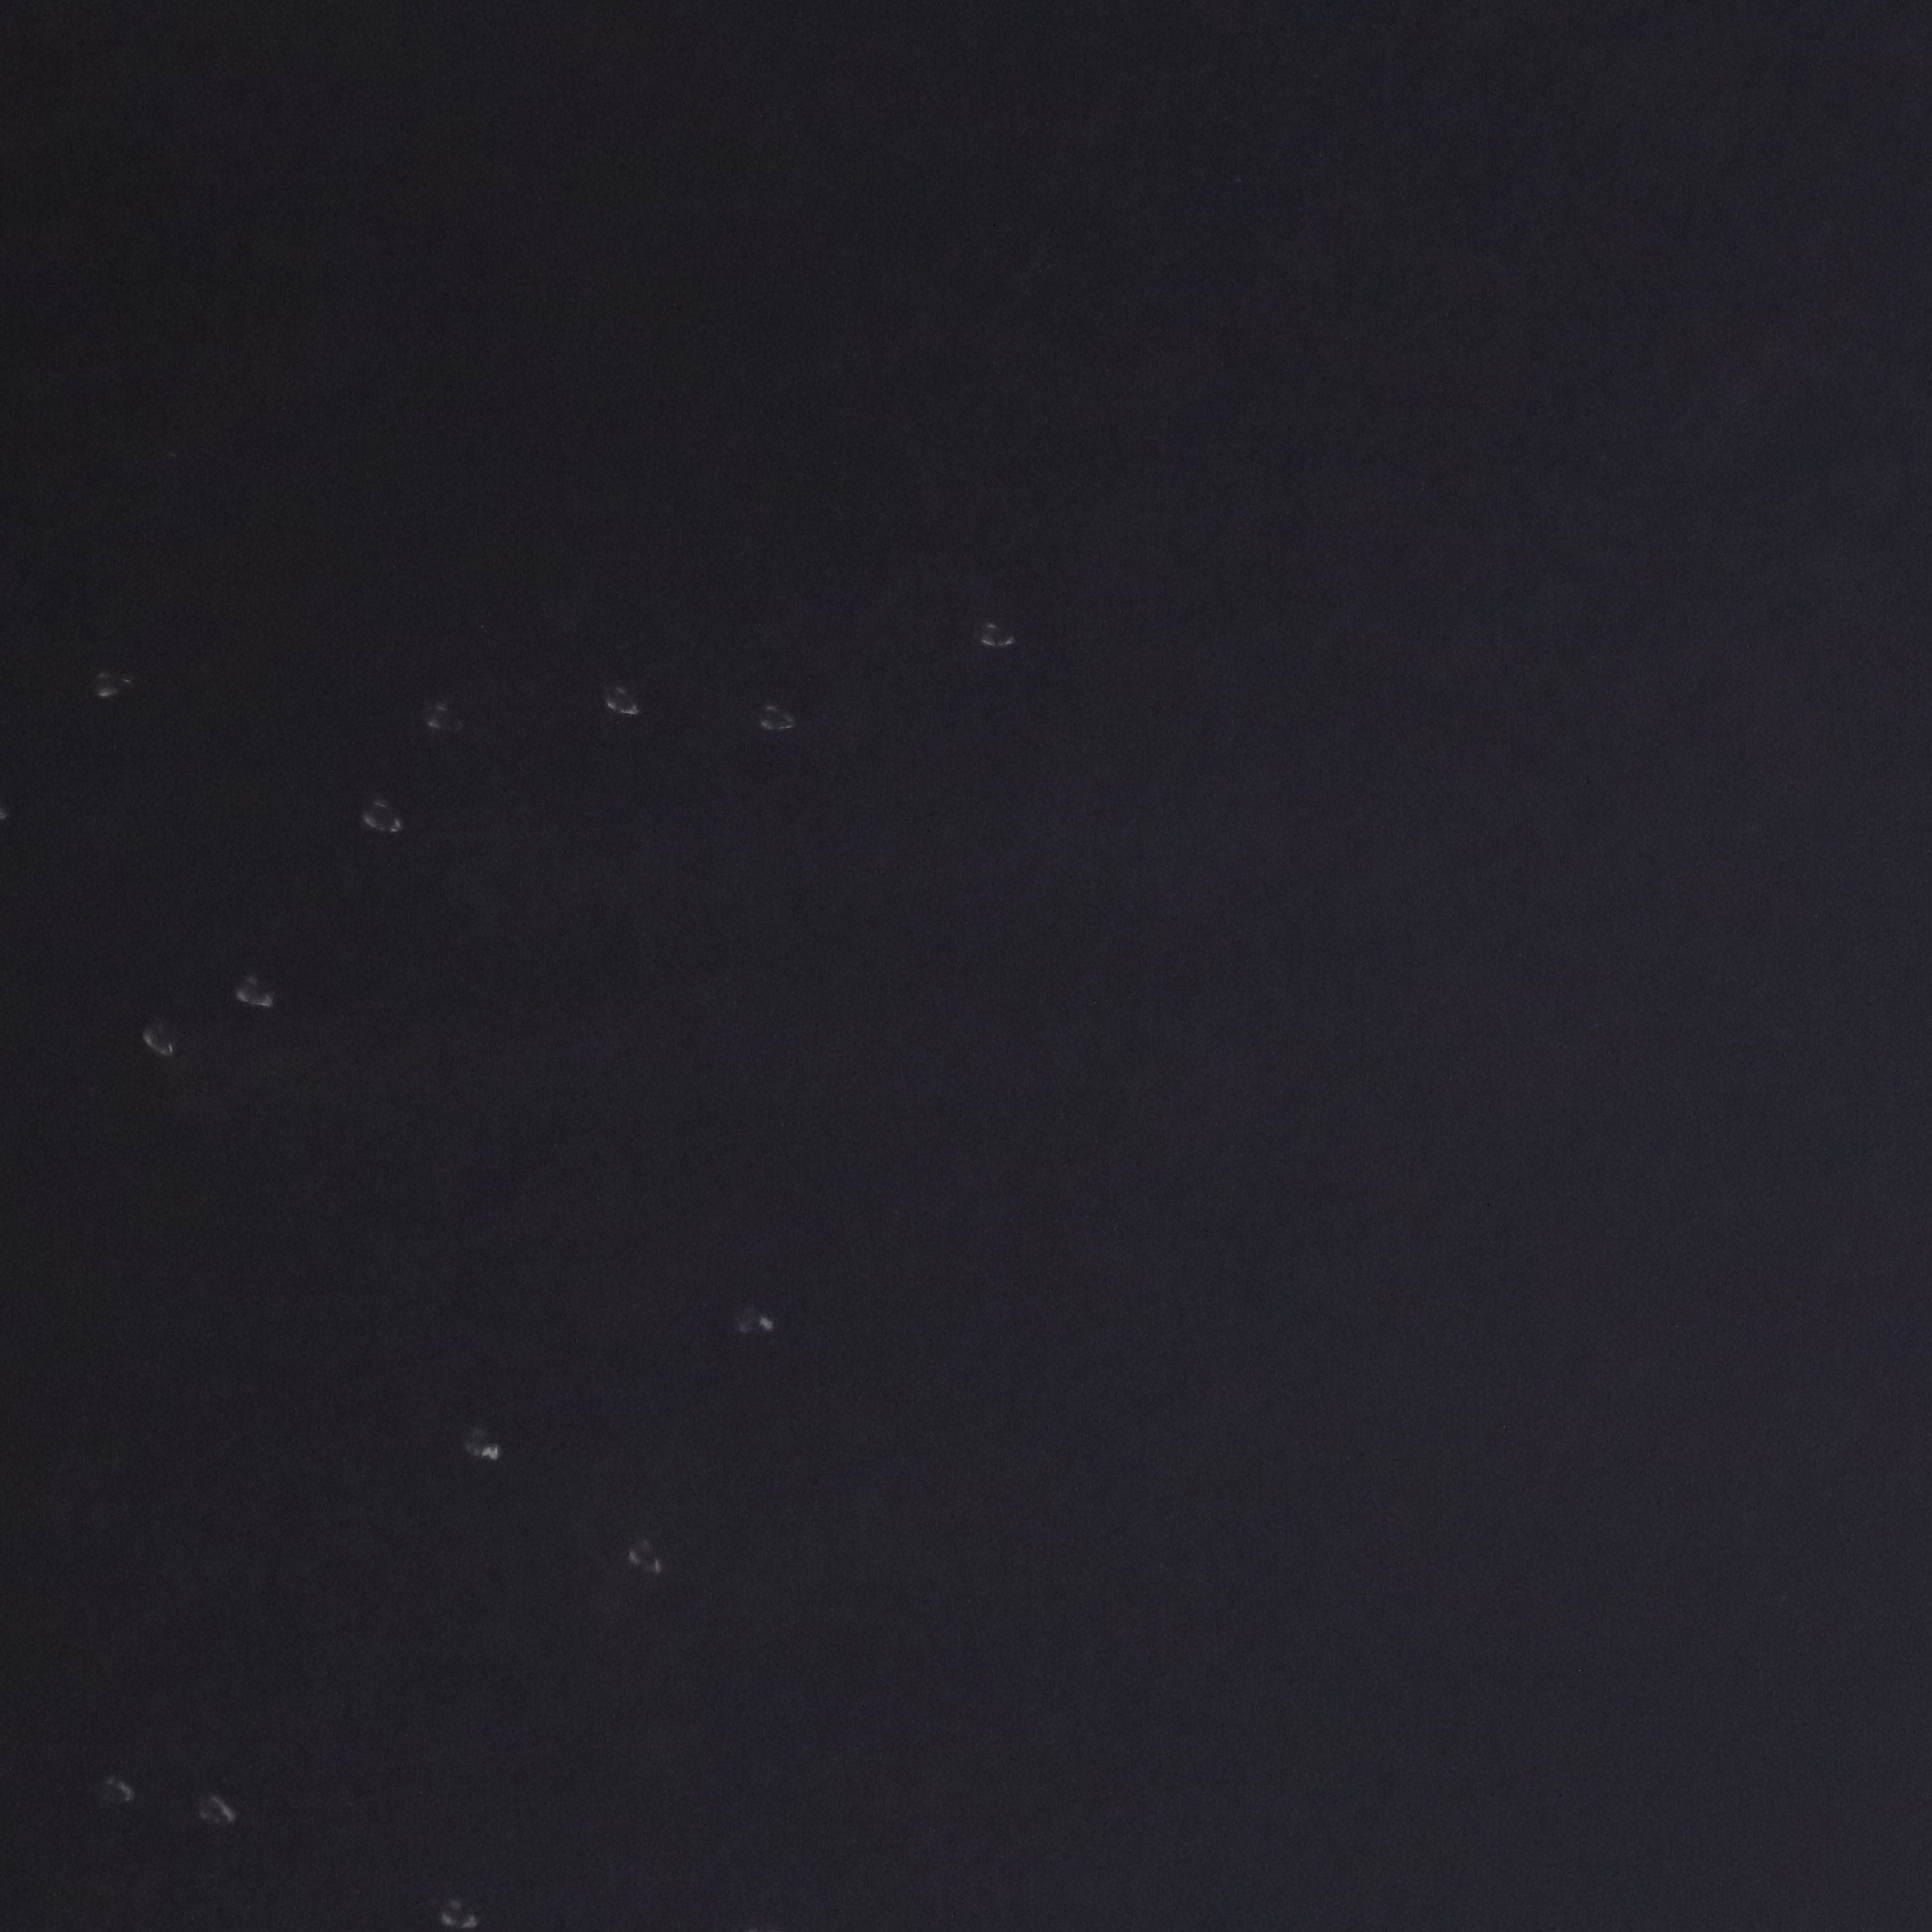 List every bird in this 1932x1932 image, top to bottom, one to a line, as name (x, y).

brant (993, 637)
brant (104, 679)
brant (619, 700)
brant (445, 714)
brant (775, 716)
brant (381, 817)
brant (252, 993)
brant (158, 1037)
brant (757, 1312)
brant (480, 1451)
brant (641, 1554)
brant (111, 1781)
brant (220, 1812)
brant (463, 1909)